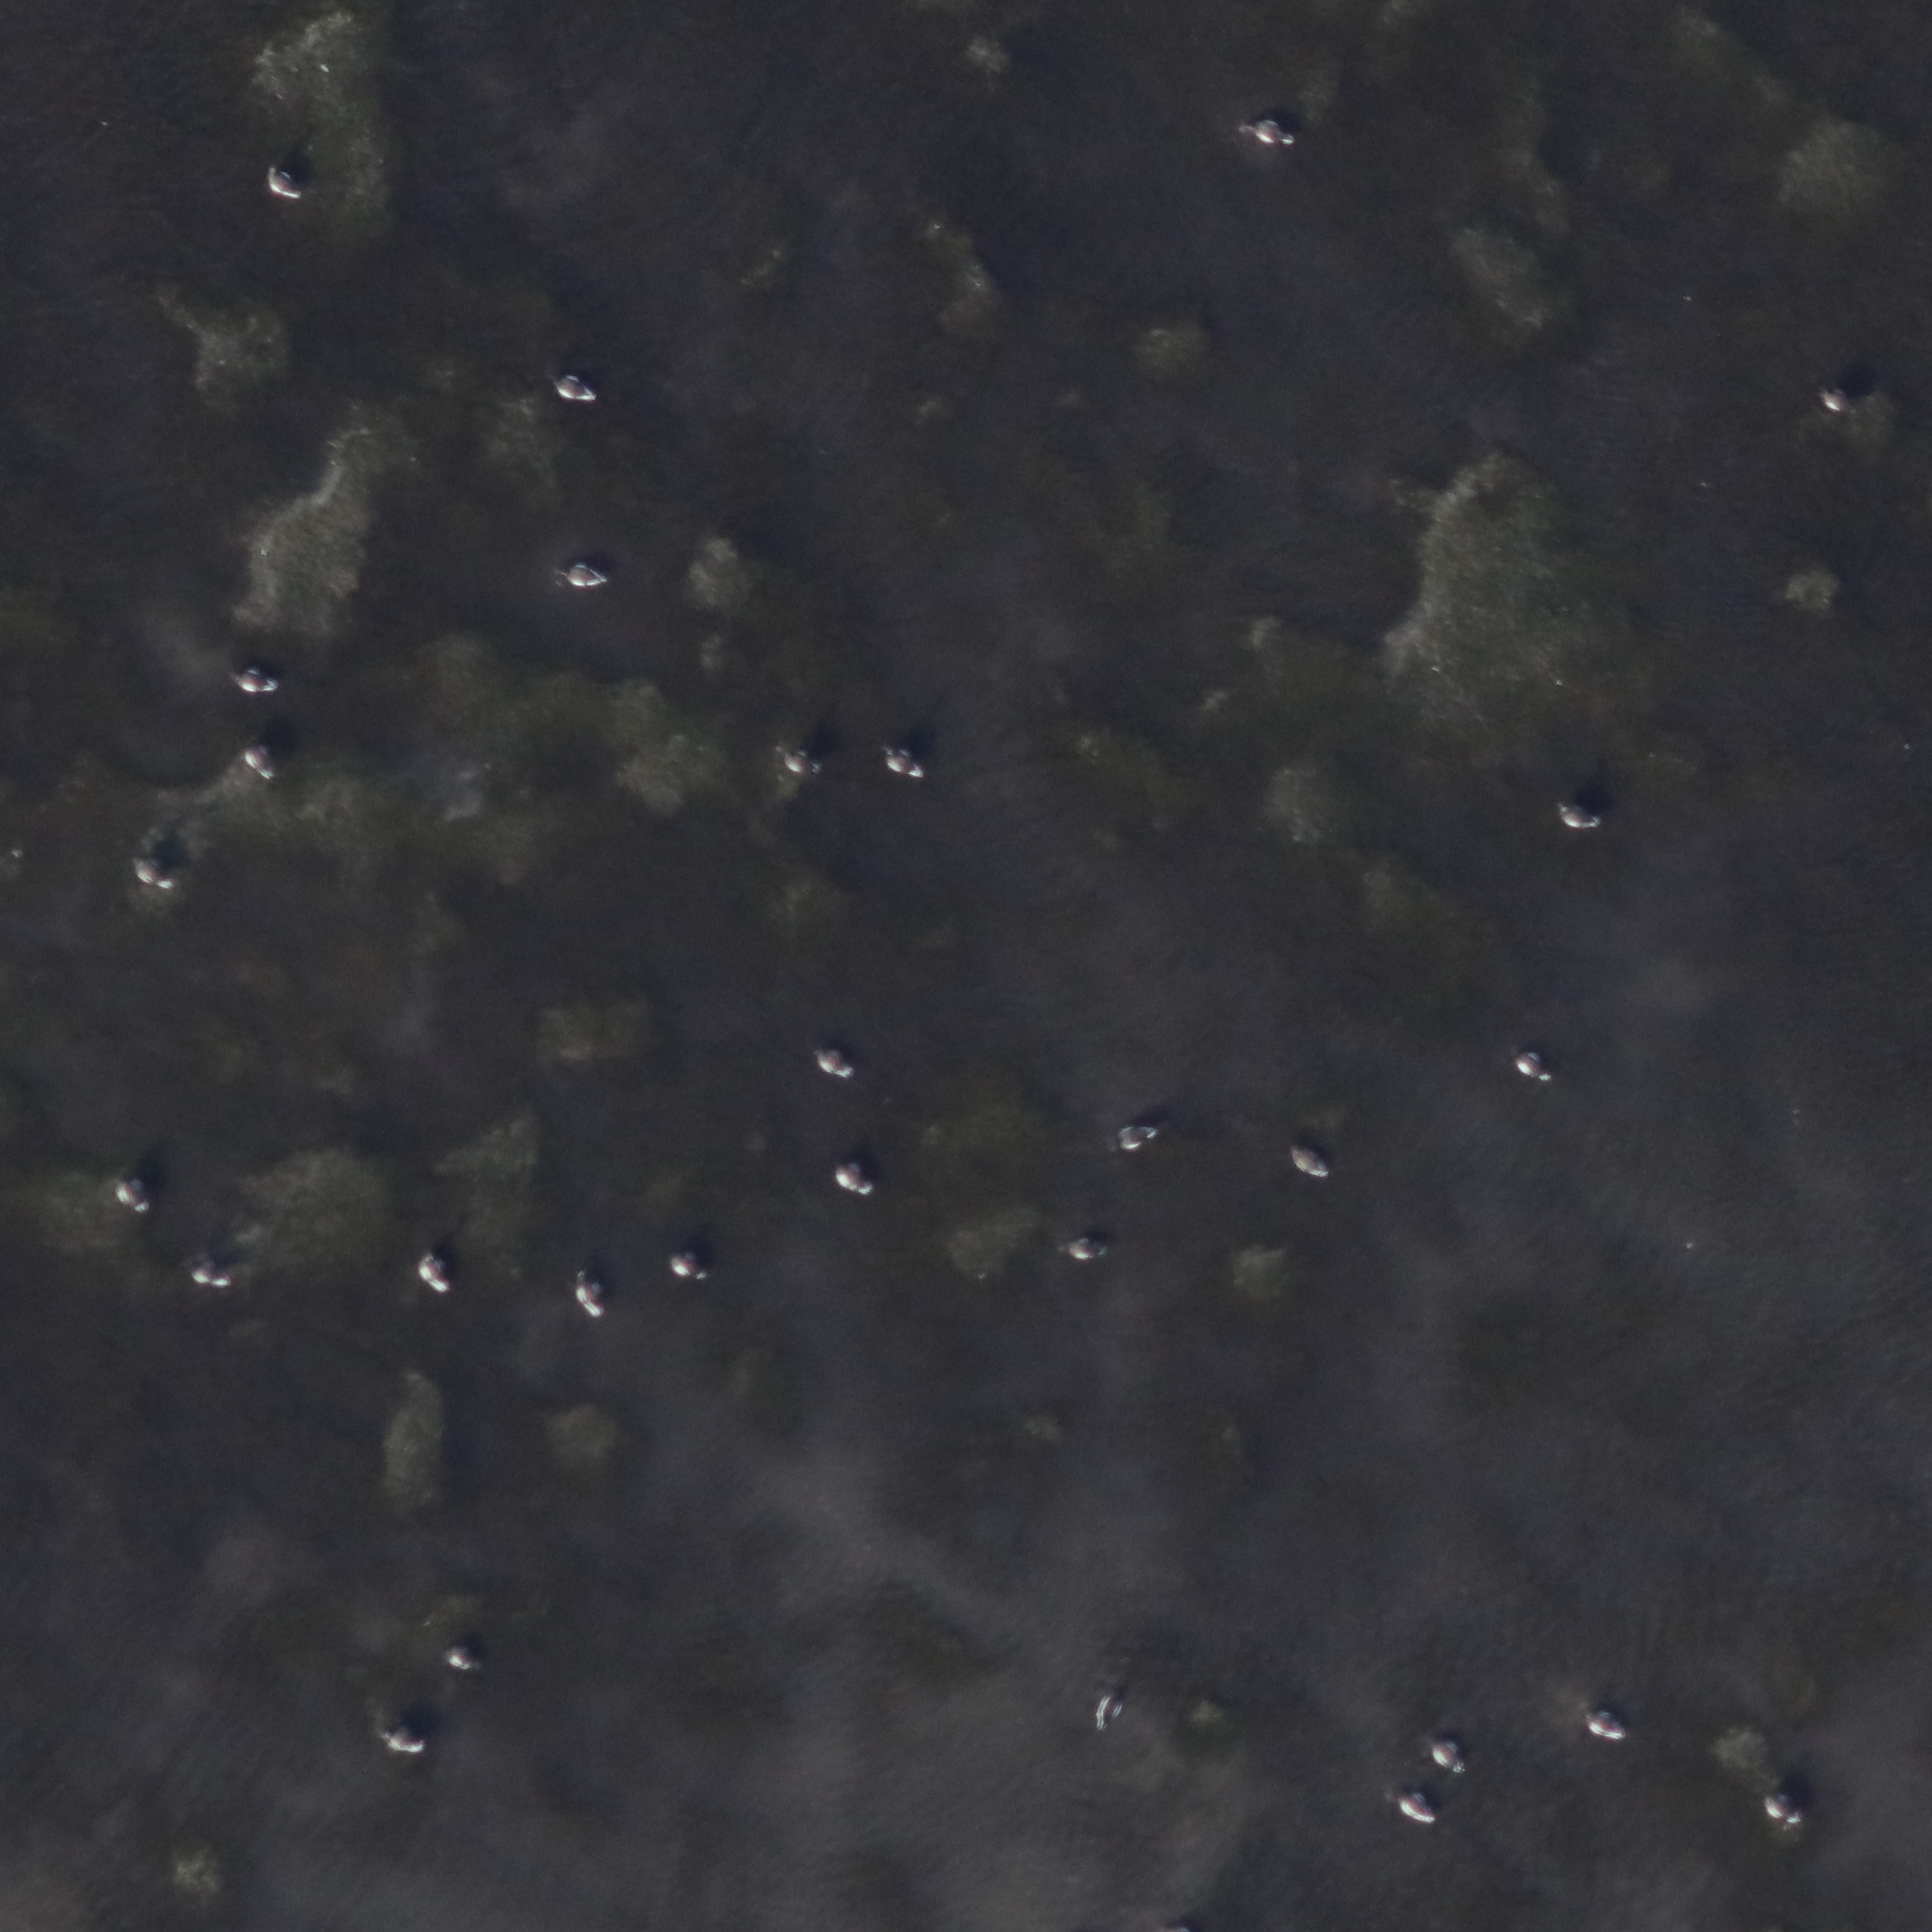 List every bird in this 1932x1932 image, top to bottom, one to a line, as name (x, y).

brant (1271, 129)
brant (283, 181)
brant (572, 387)
brant (1845, 404)
brant (581, 575)
brant (253, 679)
brant (258, 758)
brant (901, 760)
brant (802, 762)
brant (1577, 814)
brant (153, 869)
brant (829, 1065)
brant (1534, 1067)
brant (1134, 1136)
brant (1304, 1161)
brant (853, 1183)
brant (134, 1193)
brant (1085, 1248)
brant (679, 1264)
brant (435, 1271)
brant (208, 1272)
brant (585, 1293)
brant (465, 1664)
brant (1115, 1708)
brant (1604, 1722)
brant (403, 1739)
brant (1448, 1752)
brant (1417, 1805)
brant (1780, 1805)